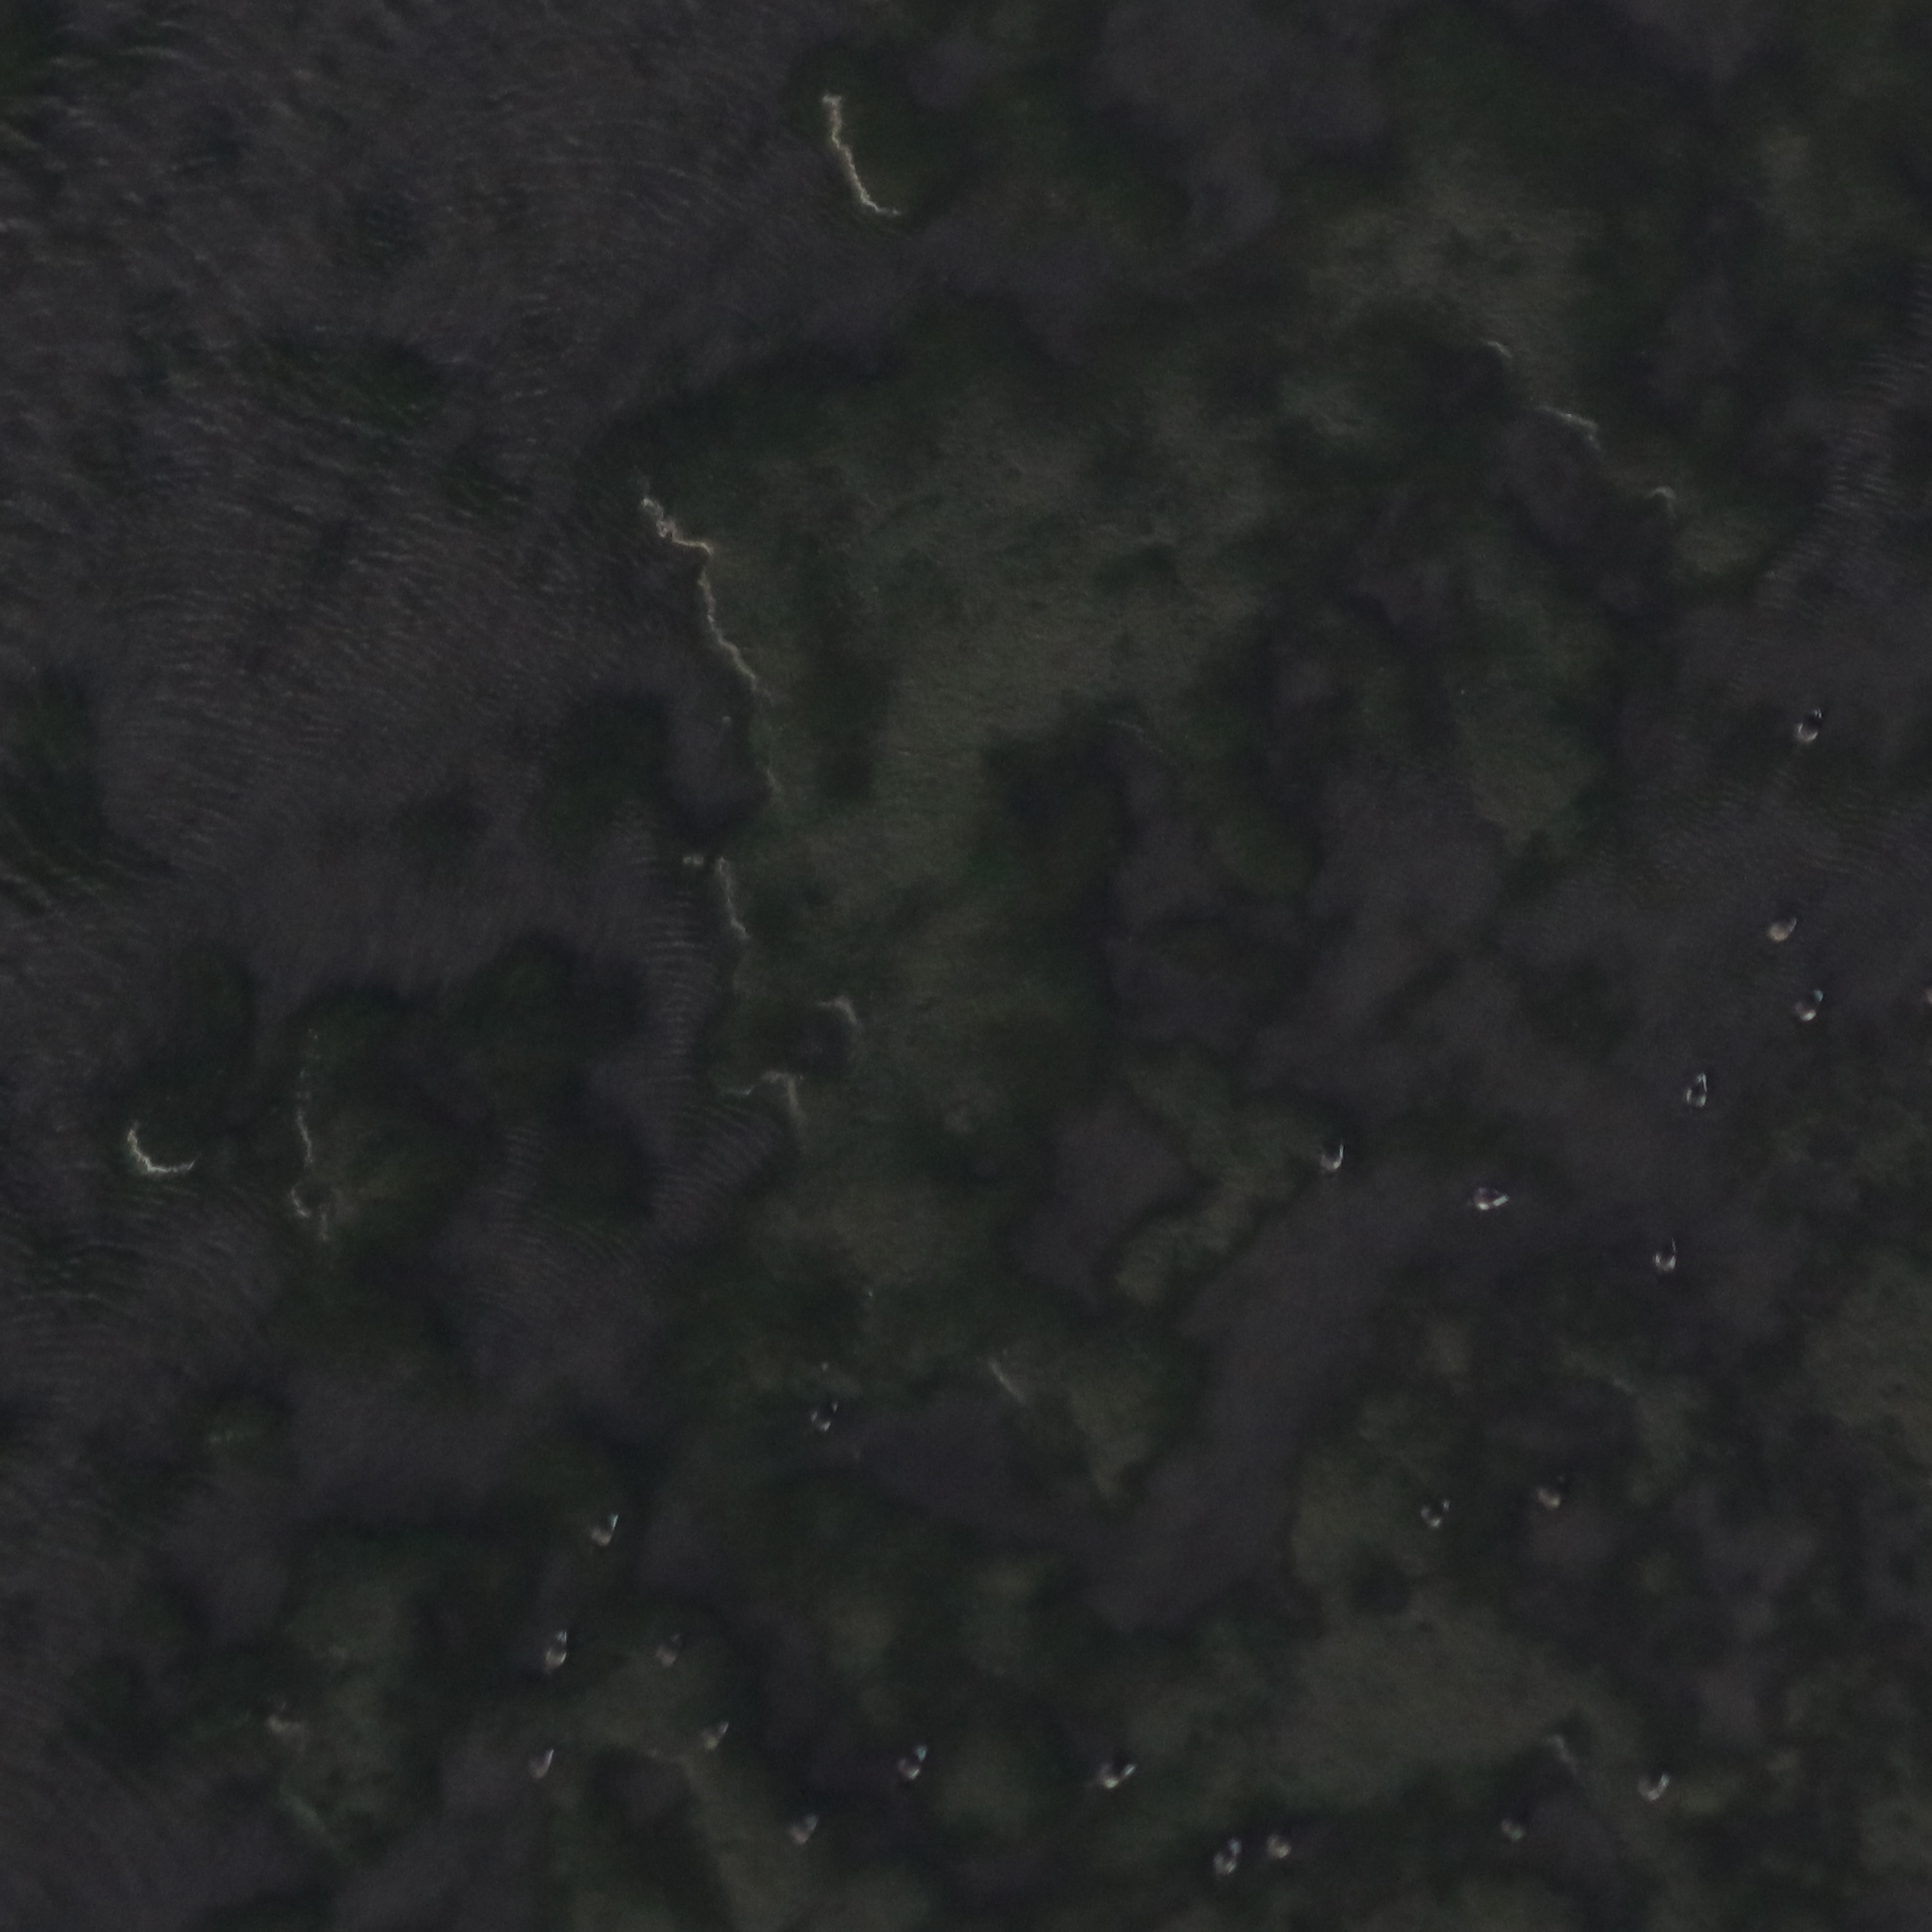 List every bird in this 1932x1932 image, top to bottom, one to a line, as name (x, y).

emperor goose (1808, 729)
brant (1809, 737)
brant (1786, 923)
brant (1806, 1006)
brant (1699, 1087)
brant (1318, 1153)
brant (1490, 1196)
brant (1666, 1259)
brant (828, 1416)
brant (1542, 1493)
brant (1434, 1511)
brant (600, 1527)
brant (566, 1650)
brant (674, 1652)
brant (721, 1731)
brant (1555, 1745)
brant (537, 1764)
brant (909, 1765)
brant (1113, 1771)
brant (1650, 1795)
brant (806, 1829)
brant (1515, 1831)
brant (1276, 1842)
brant (1223, 1857)